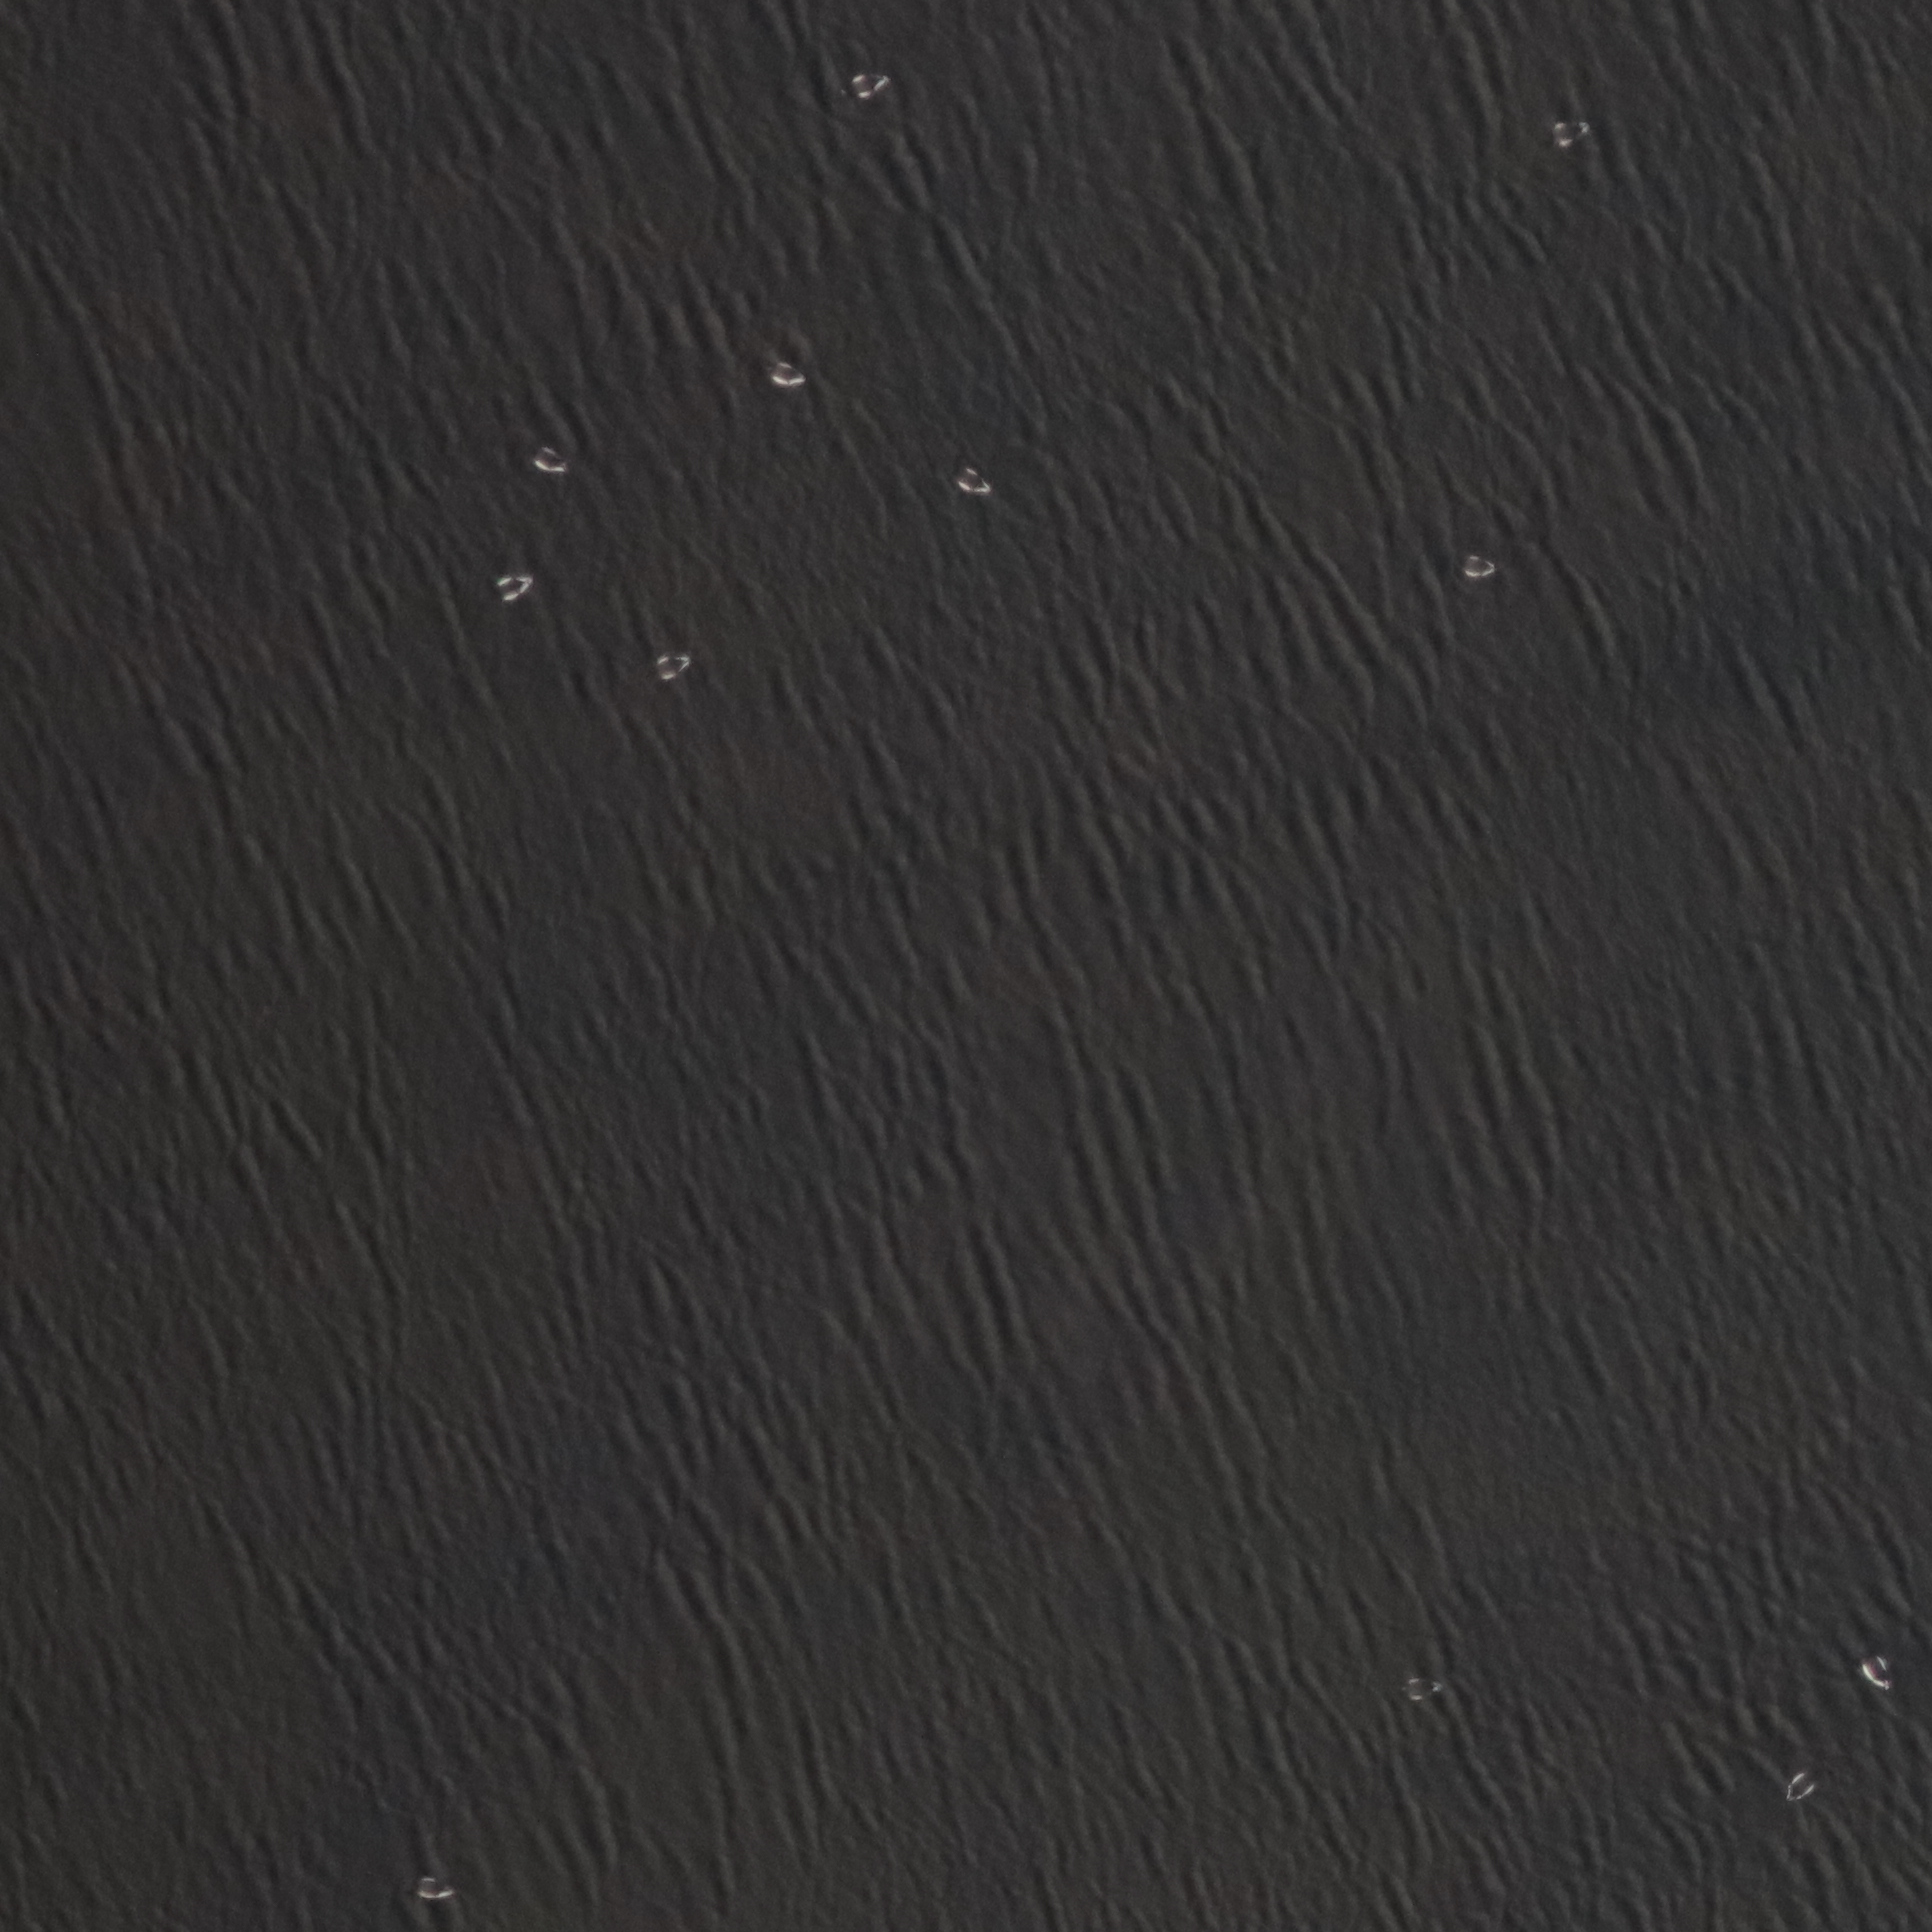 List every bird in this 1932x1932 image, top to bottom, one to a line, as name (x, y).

brant (865, 85)
brant (1565, 133)
brant (788, 371)
brant (548, 459)
brant (970, 479)
brant (1475, 567)
brant (515, 585)
brant (671, 668)
brant (1875, 1668)
brant (1420, 1688)
brant (1800, 1784)
brant (431, 1889)